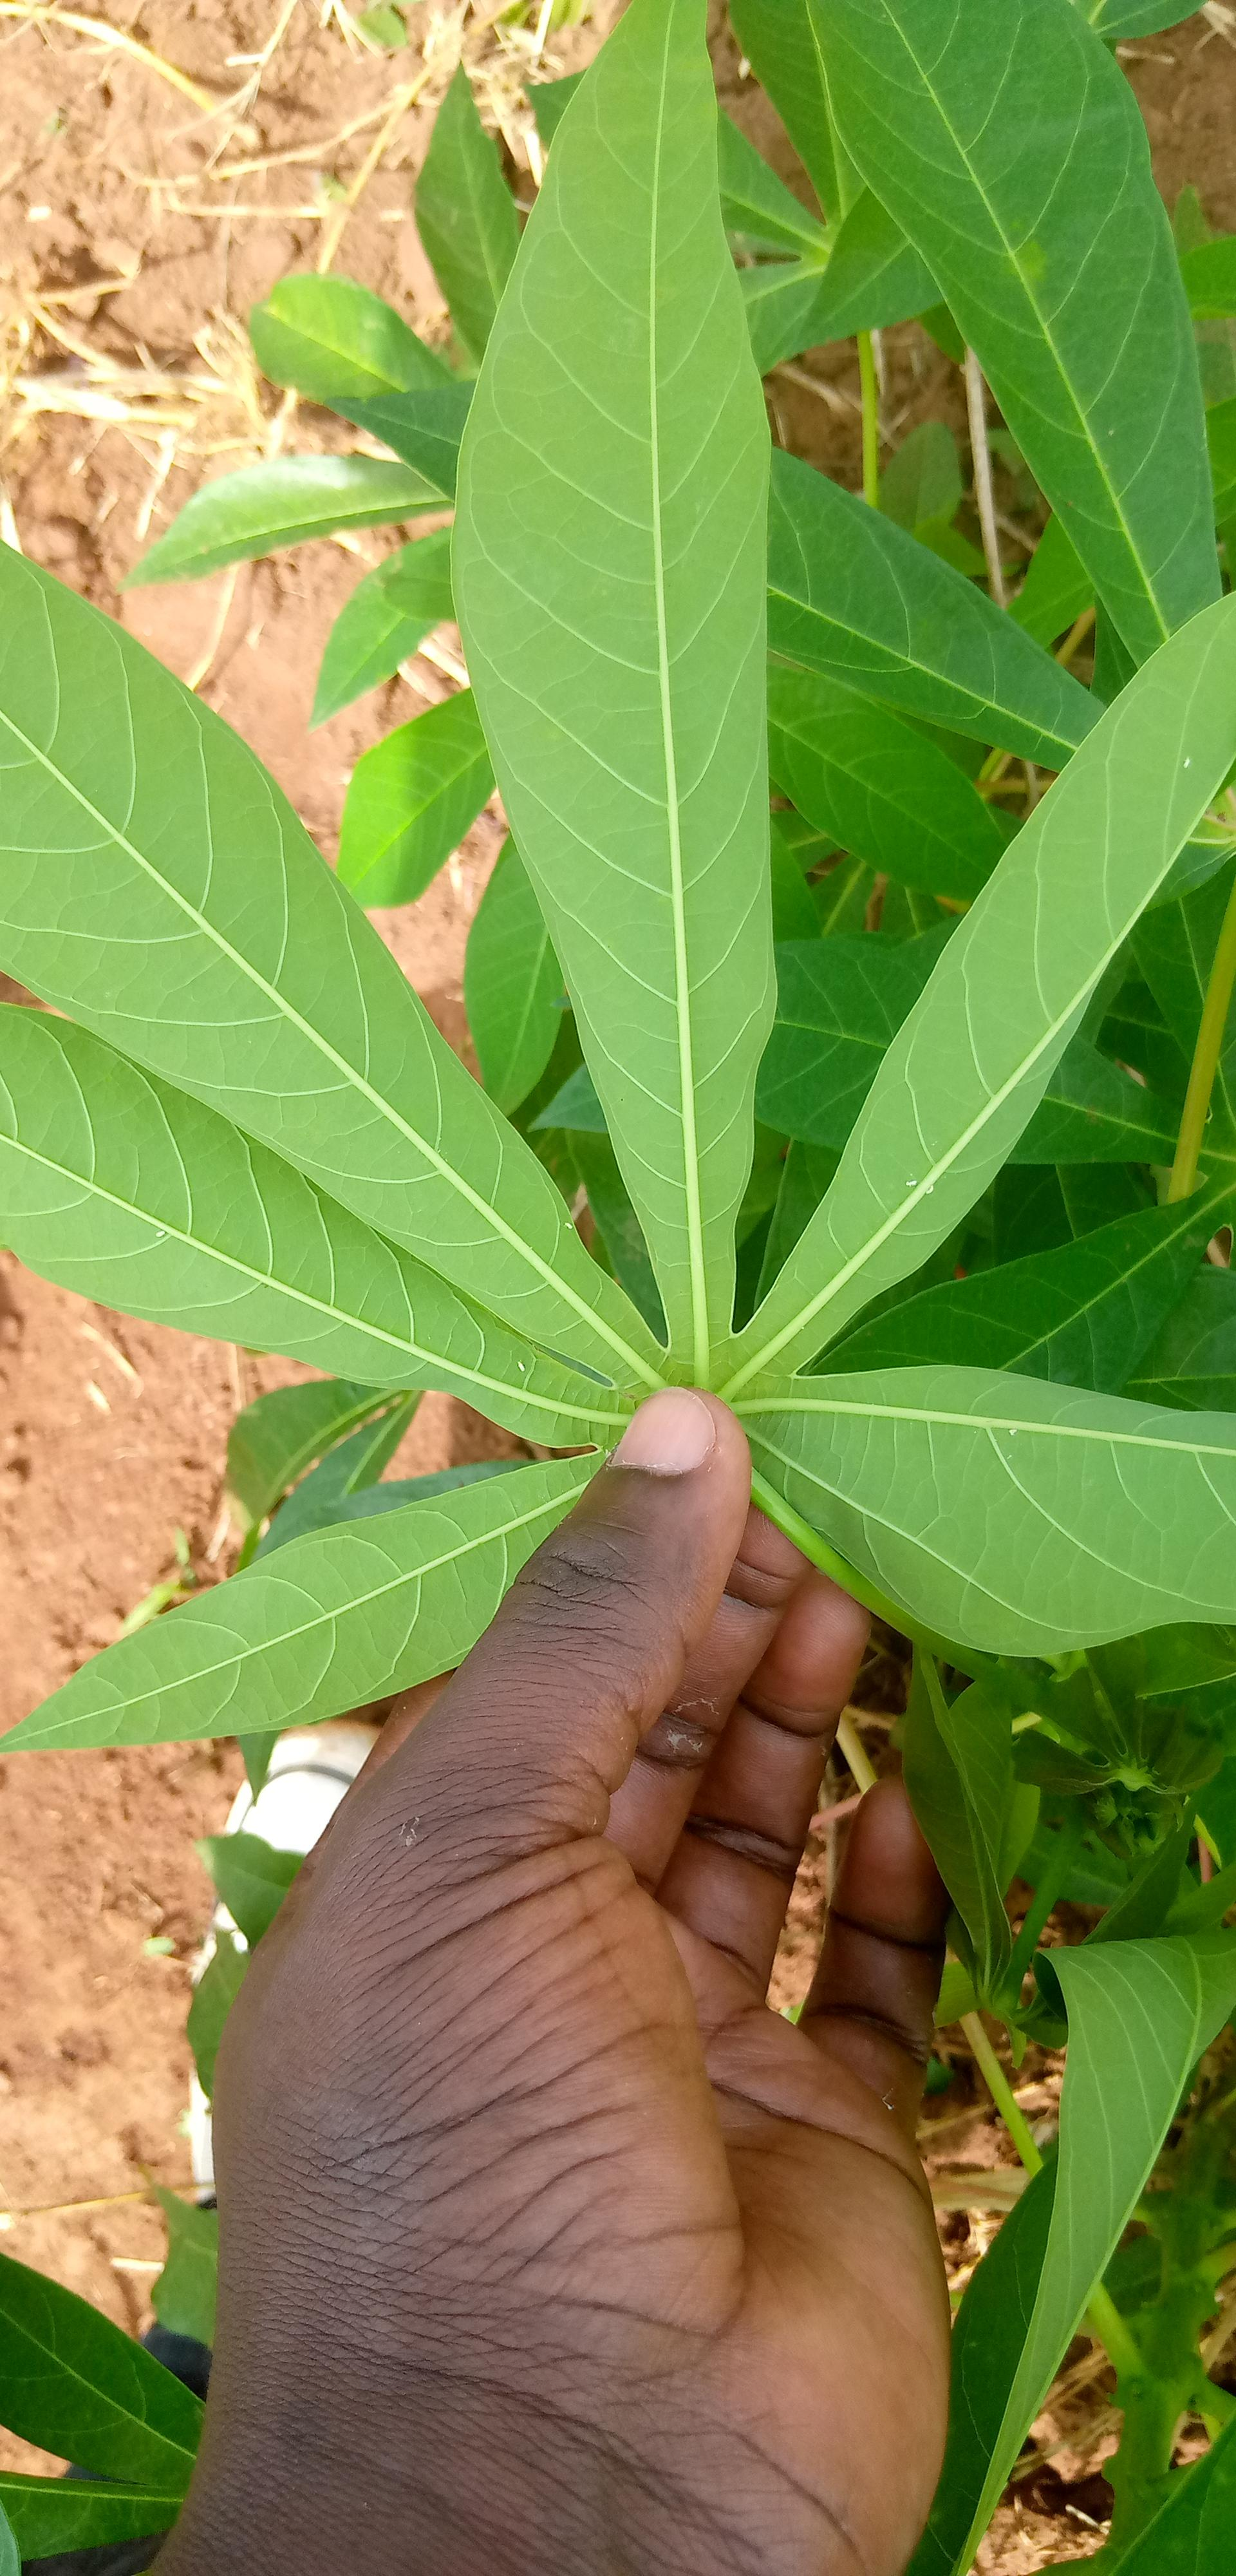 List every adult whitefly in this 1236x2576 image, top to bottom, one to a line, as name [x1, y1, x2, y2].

whitefly [1182, 755, 1190, 771]
whitefly [904, 1179, 917, 1188]
whitefly [924, 1184, 935, 1196]
whitefly [563, 1221, 573, 1231]
whitefly [154, 1229, 167, 1239]
whitefly [516, 1359, 525, 1372]
whitefly [1007, 1427, 1018, 1437]